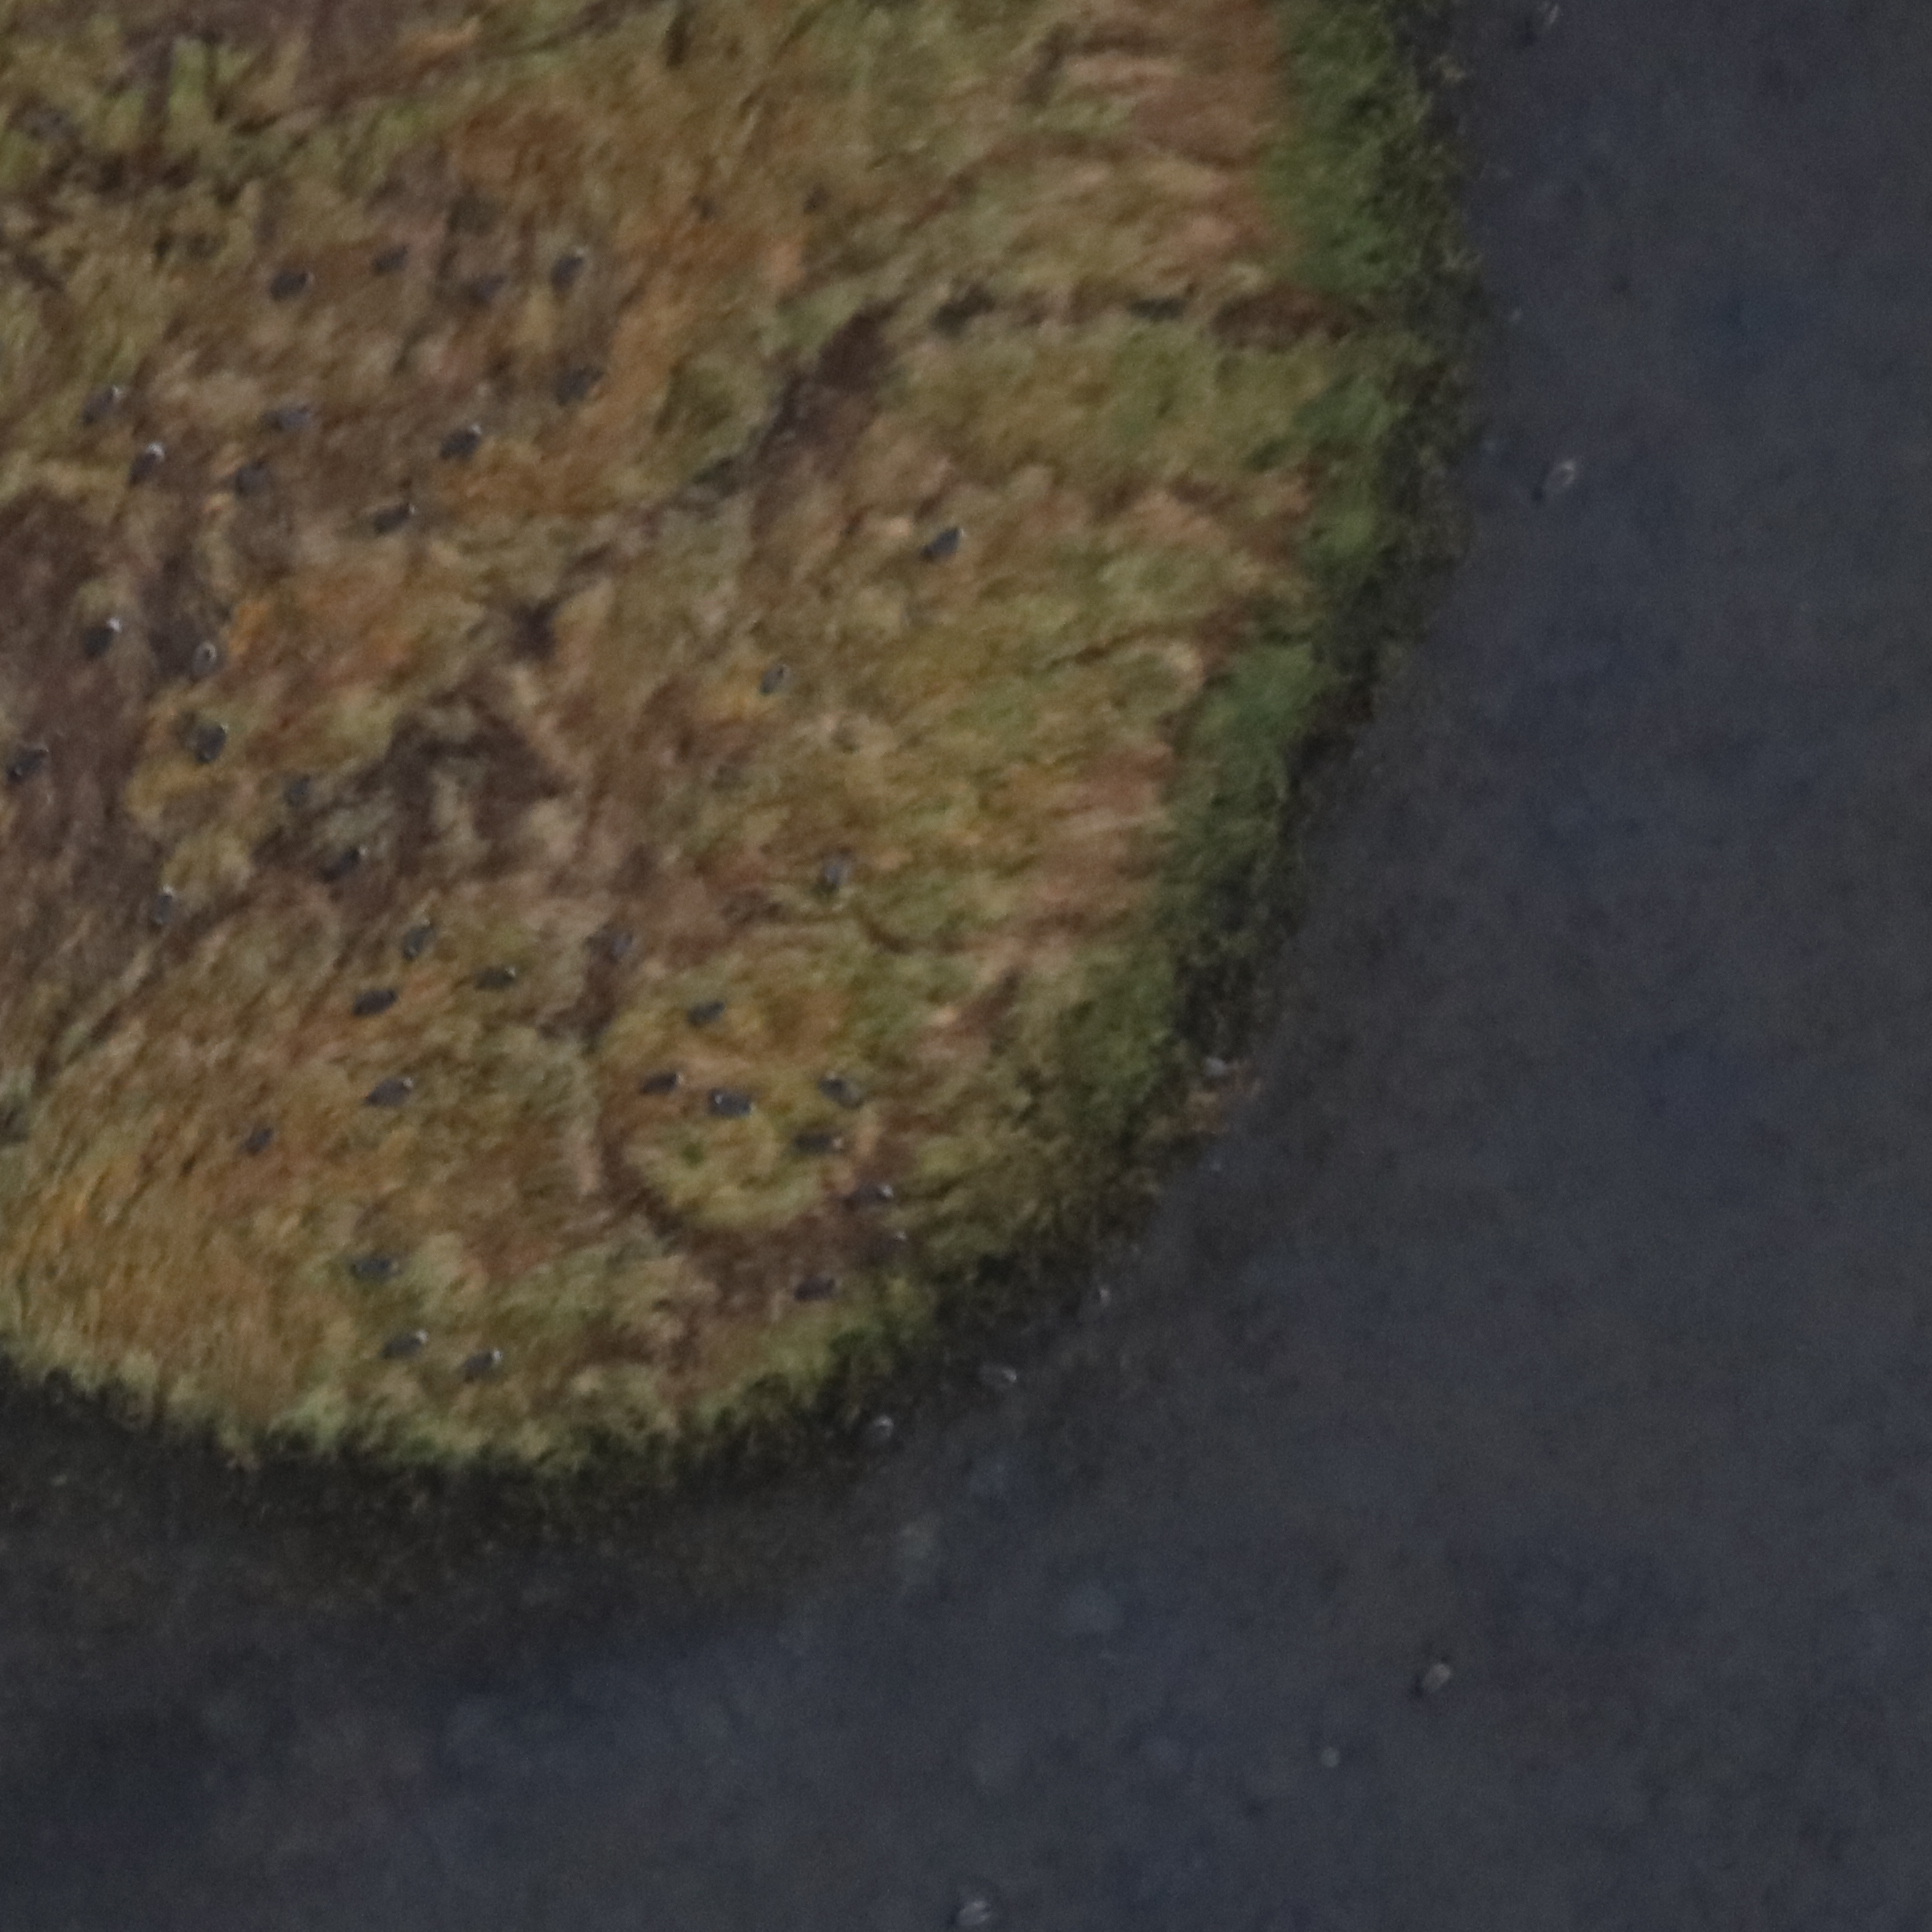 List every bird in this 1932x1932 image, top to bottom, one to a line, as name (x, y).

Canada goose (1543, 17)
Canada goose (391, 260)
Canada goose (571, 267)
Canada goose (290, 284)
Canada goose (480, 292)
Canada goose (575, 385)
Canada goose (96, 404)
Canada goose (280, 418)
Canada goose (463, 437)
Canada goose (144, 467)
Canada goose (256, 482)
Canada goose (1560, 483)
Canada goose (387, 517)
Canada goose (944, 556)
Canada goose (96, 639)
Canada goose (203, 662)
Canada goose (777, 680)
Canada goose (204, 745)
Canada goose (29, 763)
Canada goose (297, 789)
Canada goose (343, 858)
Canada goose (832, 878)
Canada goose (163, 908)
Canada goose (421, 944)
Canada goose (618, 949)
Canada goose (491, 978)
Canada goose (376, 1000)
Canada goose (717, 1011)
Canada goose (656, 1087)
Canada goose (392, 1088)
Canada goose (841, 1093)
Canada goose (733, 1099)
Canada goose (807, 1137)
Canada goose (256, 1142)
Canada goose (876, 1196)
Canada goose (882, 1249)
Canada goose (369, 1267)
Canada goose (814, 1289)
Canada goose (1092, 1307)
Canada goose (396, 1344)
Canada goose (481, 1365)
Canada goose (996, 1374)
Canada goose (866, 1442)
Canada goose (1434, 1678)
Canada goose (975, 1913)